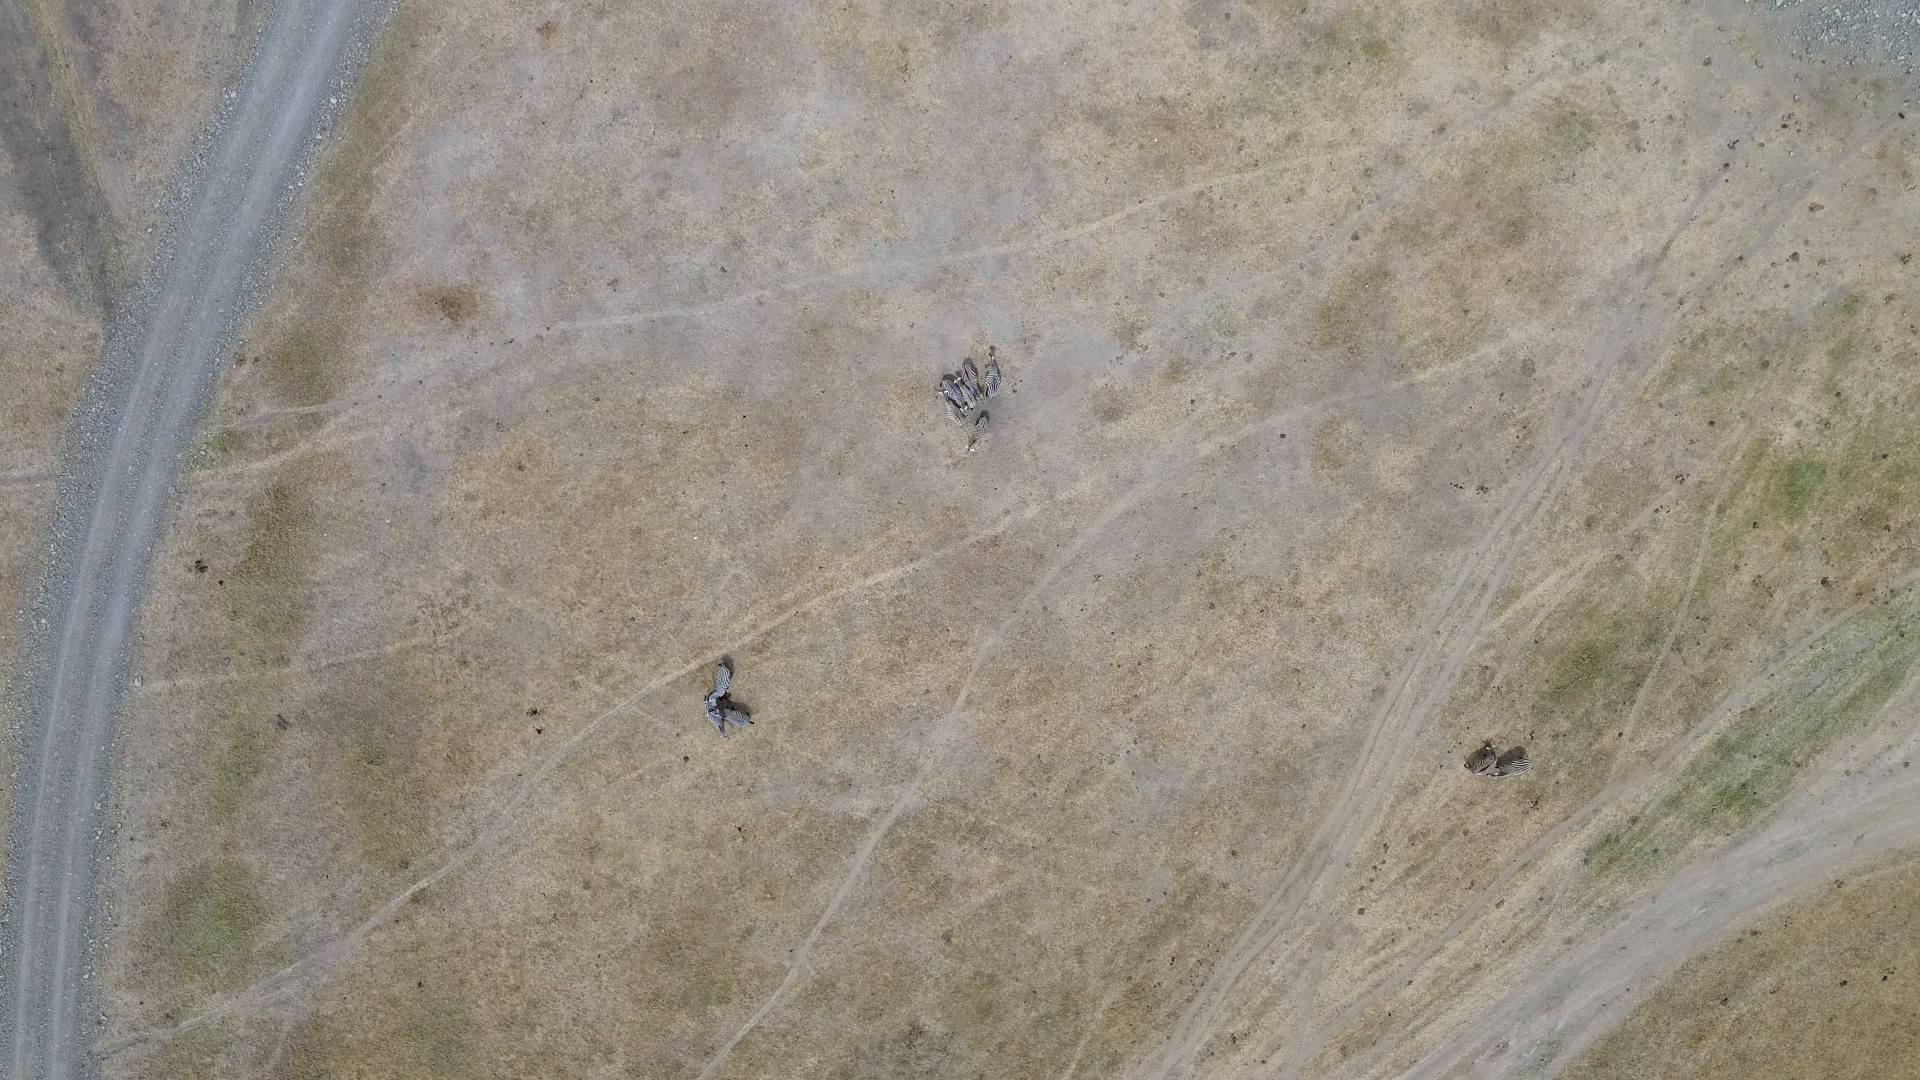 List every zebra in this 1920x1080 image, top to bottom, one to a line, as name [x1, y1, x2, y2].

zebra [986, 355, 999, 395]
zebra [961, 364, 984, 404]
zebra [953, 376, 976, 407]
zebra [942, 379, 967, 416]
zebra [939, 390, 963, 427]
zebra [967, 415, 989, 452]
zebra [705, 668, 732, 709]
zebra [722, 707, 752, 727]
zebra [708, 711, 727, 738]
zebra [1483, 754, 1496, 777]
zebra [1496, 757, 1532, 776]
zebra [1465, 759, 1486, 777]